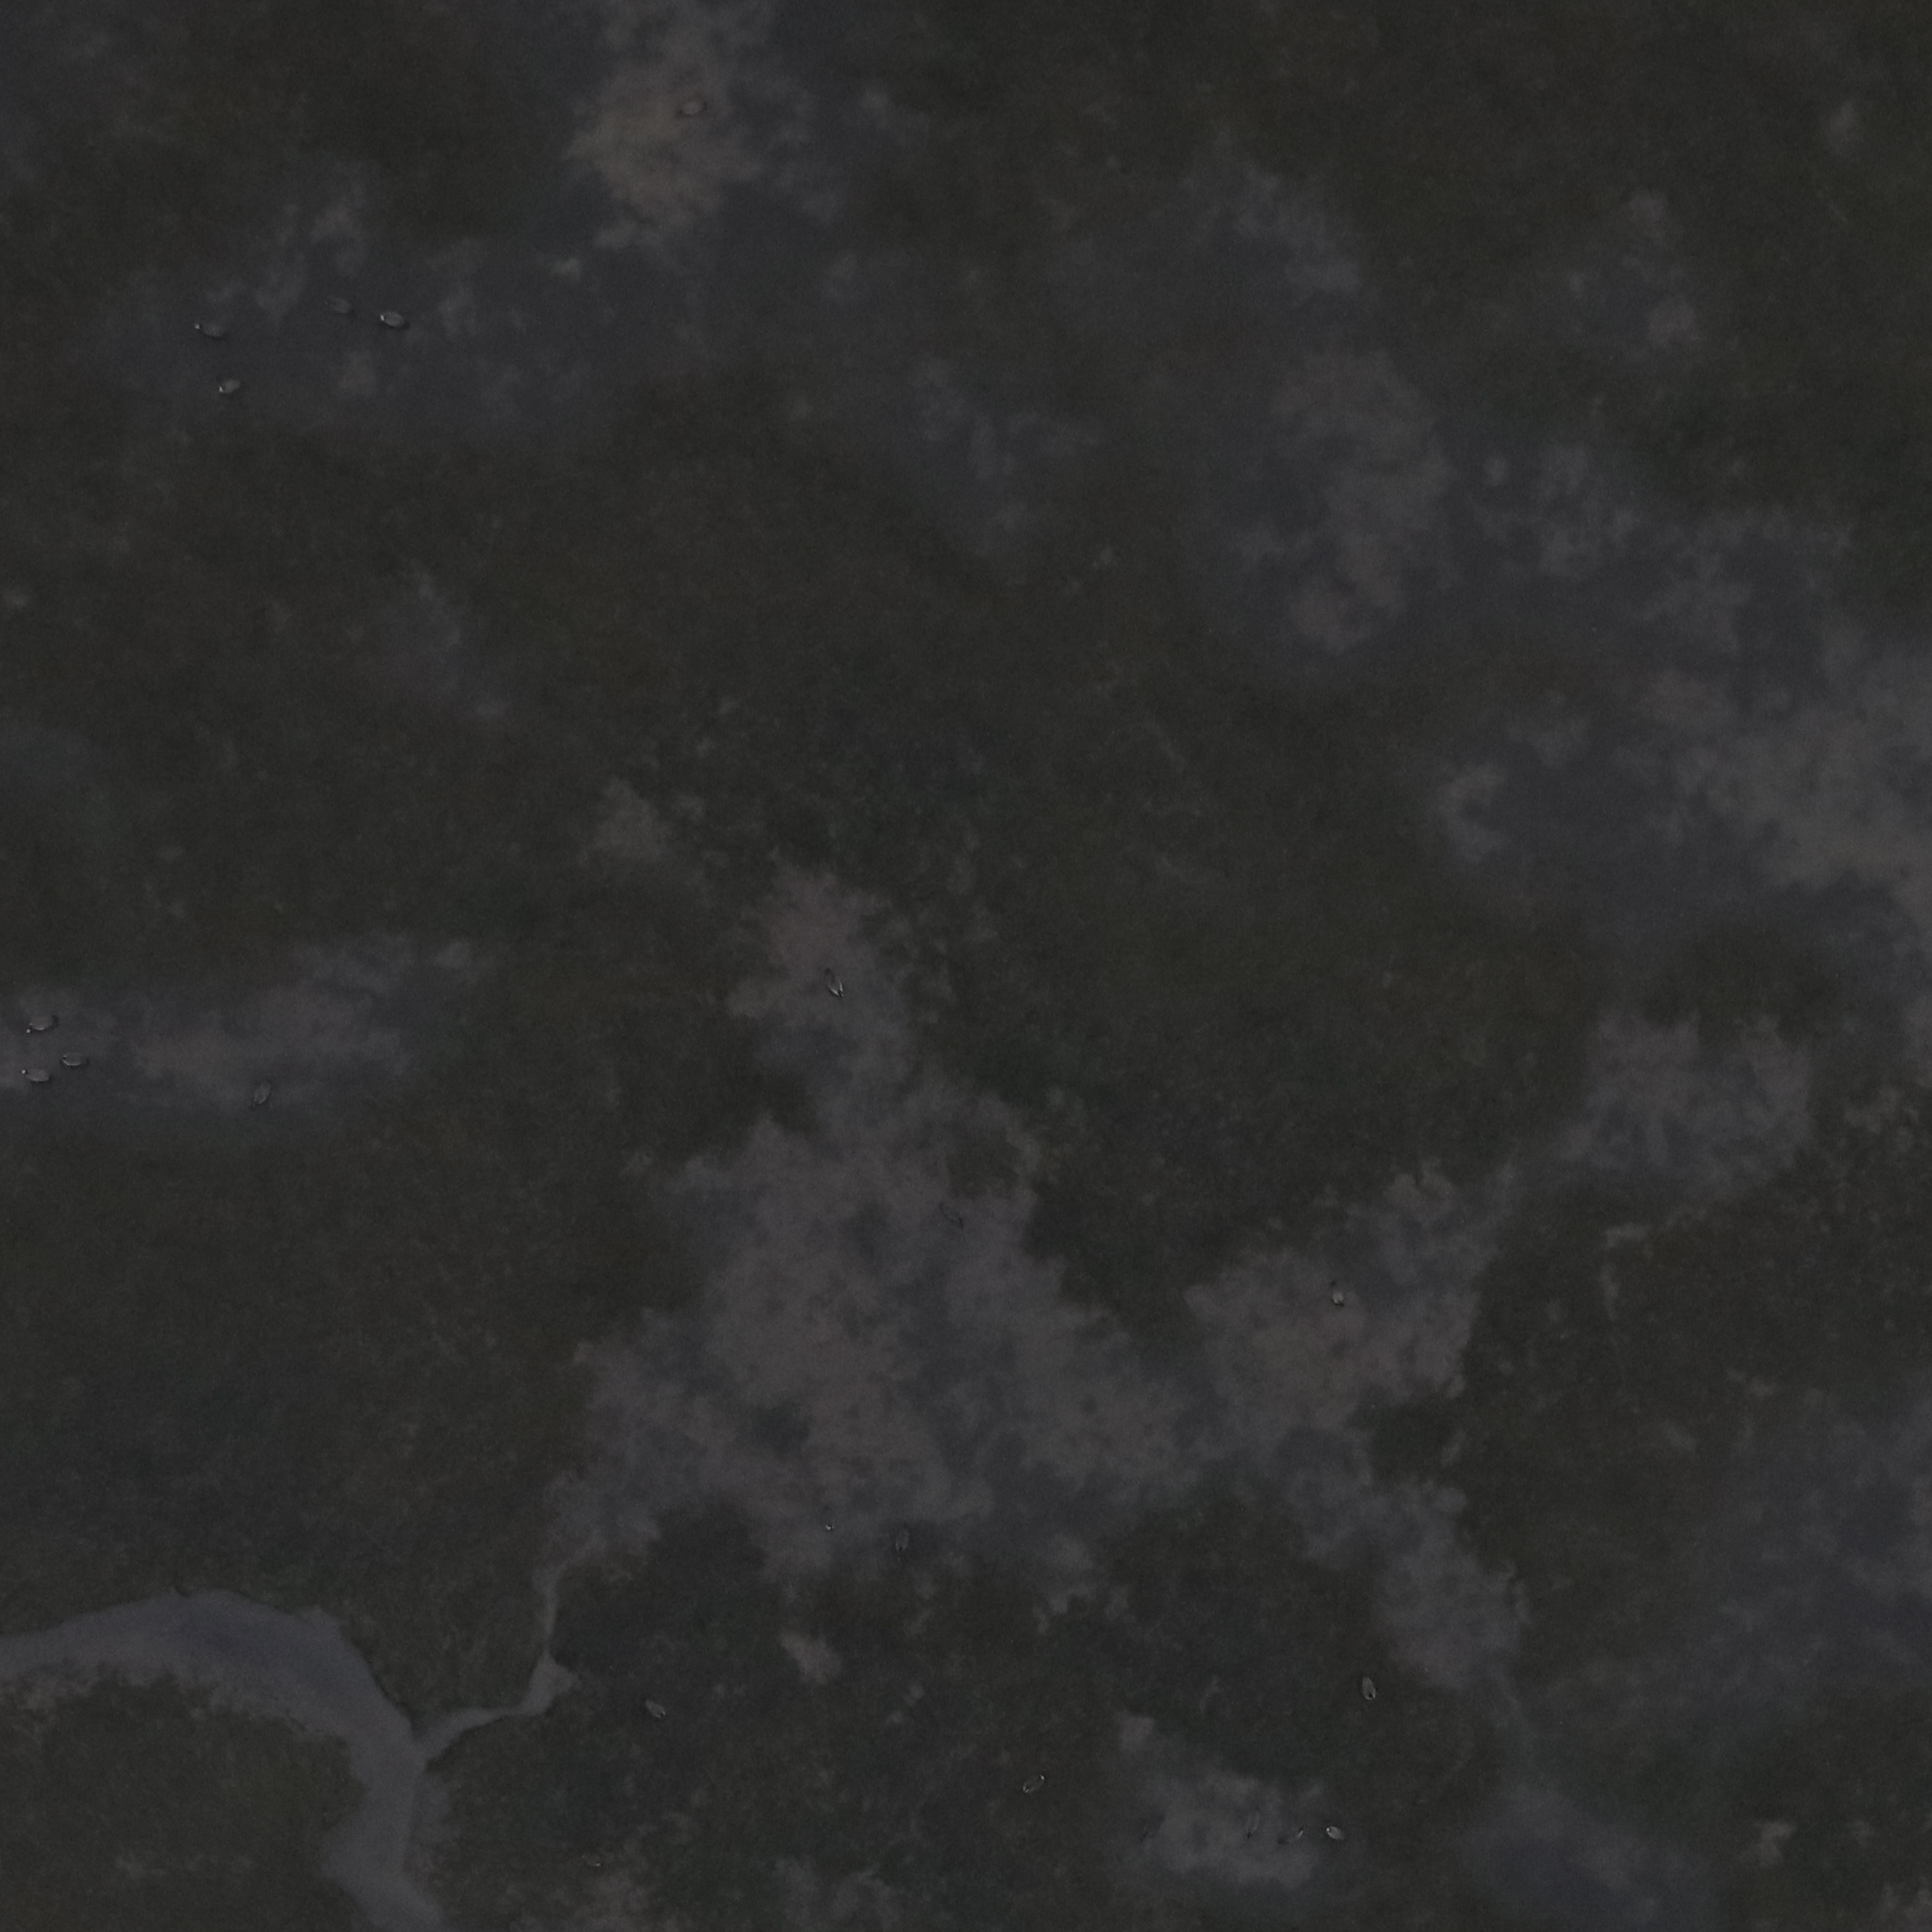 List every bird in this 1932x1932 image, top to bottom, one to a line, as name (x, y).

Canada goose (697, 114)
Canada goose (344, 295)
Canada goose (220, 318)
Canada goose (382, 328)
Canada goose (228, 383)
Canada goose (832, 982)
Canada goose (44, 1016)
Canada goose (85, 1050)
Canada goose (38, 1074)
Canada goose (260, 1098)
Canada goose (1334, 1295)
Canada goose (834, 1514)
Canada goose (900, 1533)
Canada goose (1369, 1685)
Canada goose (655, 1708)
Canada goose (1035, 1781)
Canada goose (1252, 1825)
Canada goose (1287, 1832)
Canada goose (1337, 1832)
Canada goose (594, 1858)